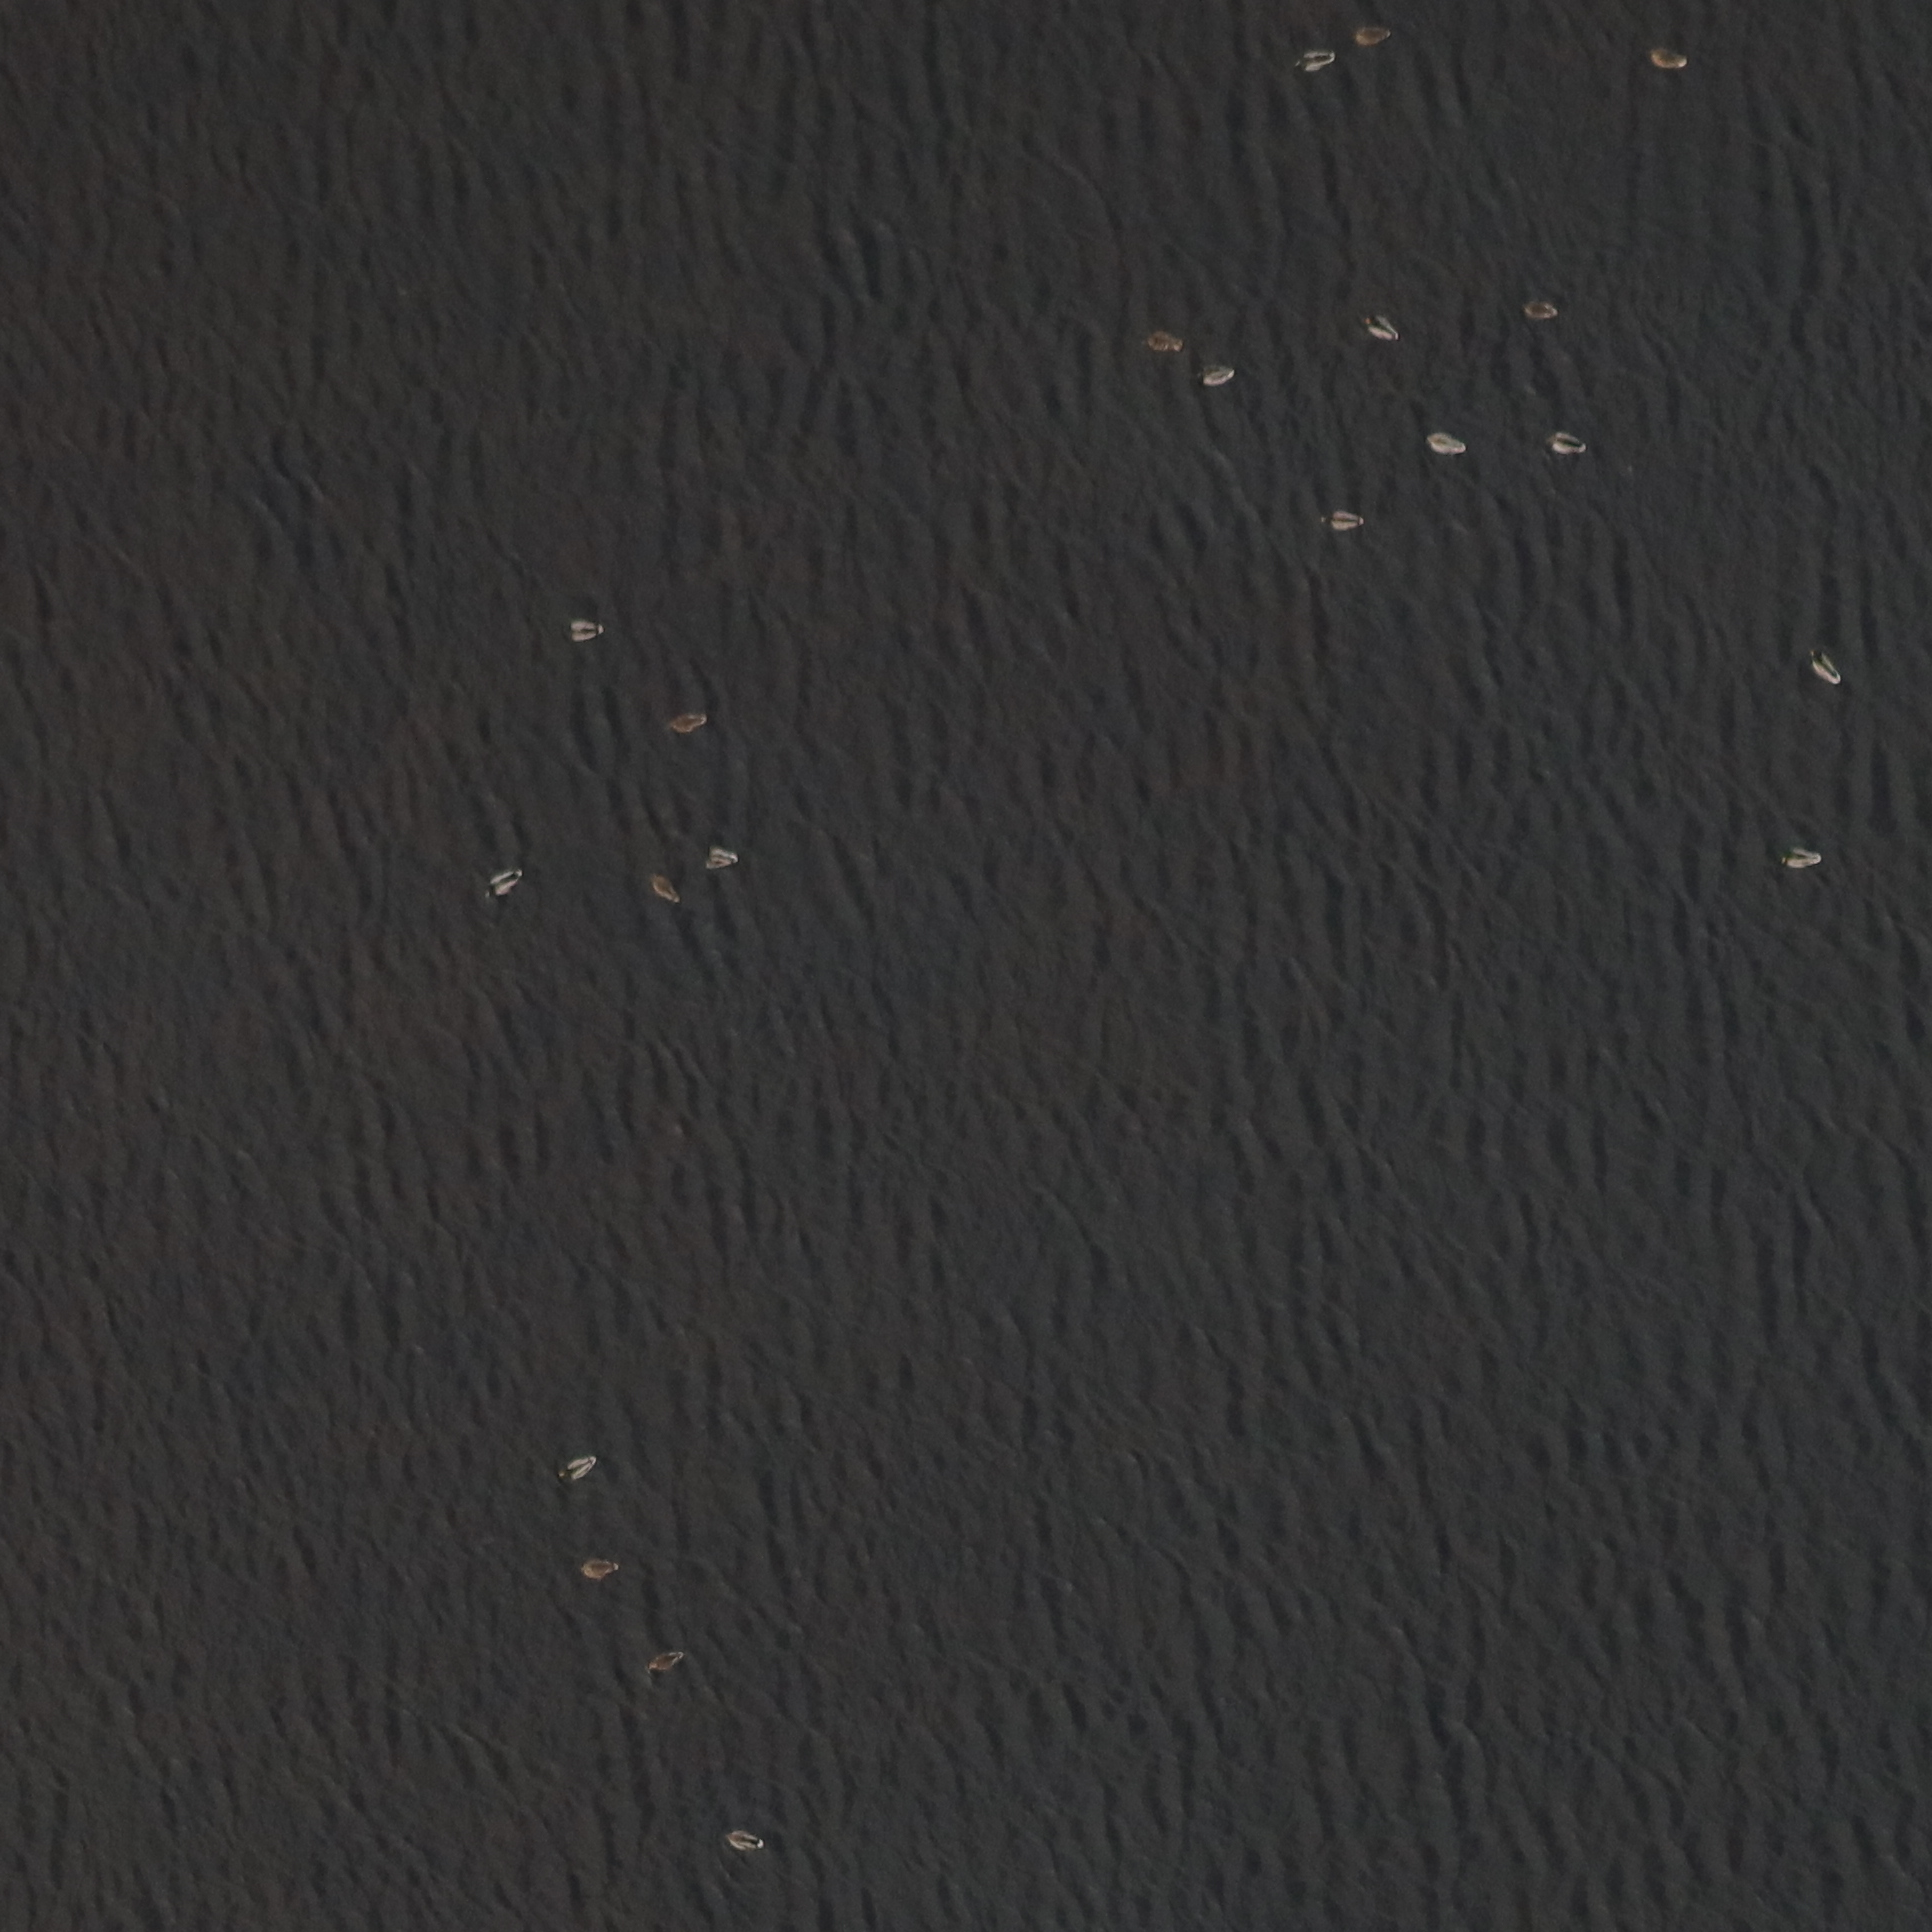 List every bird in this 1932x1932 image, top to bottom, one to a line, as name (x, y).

other bird (1369, 35)
other bird (1658, 56)
other bird (1315, 59)
other bird (1535, 310)
other bird (1375, 326)
other bird (1166, 340)
other bird (1218, 373)
other bird (1558, 441)
other bird (1445, 444)
other bird (1344, 520)
other bird (588, 629)
other bird (1828, 670)
other bird (686, 724)
other bird (1800, 856)
other bird (724, 857)
other bird (504, 883)
other bird (661, 887)
other bird (578, 1469)
other bird (598, 1568)
other bird (665, 1662)
other bird (743, 1838)